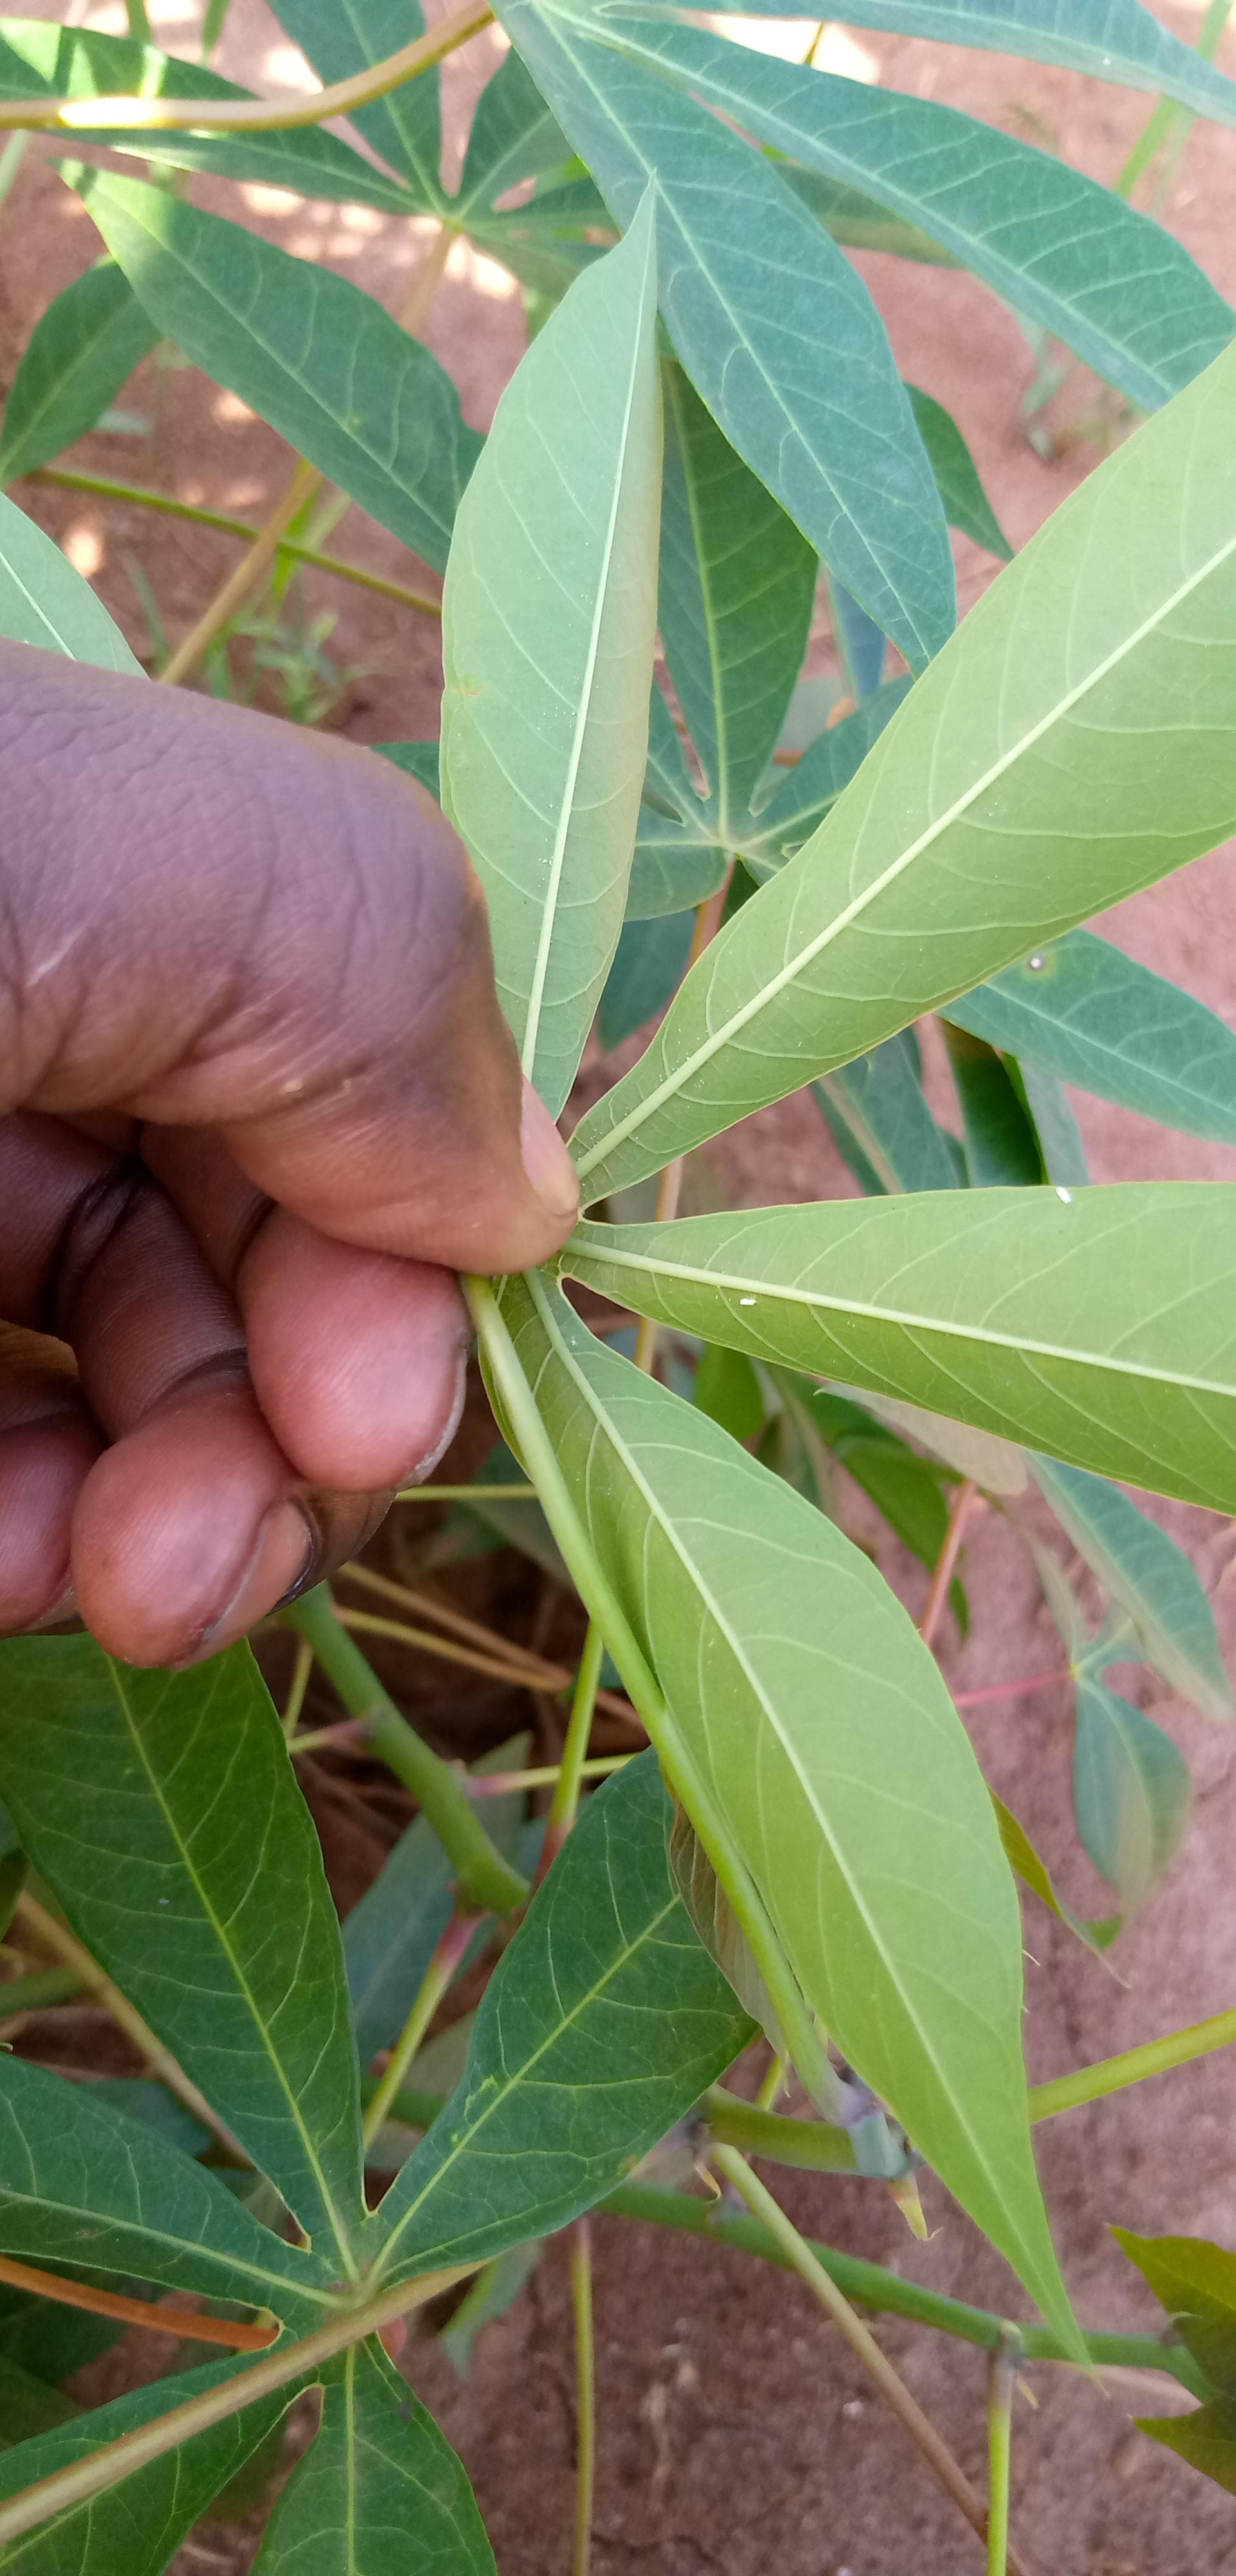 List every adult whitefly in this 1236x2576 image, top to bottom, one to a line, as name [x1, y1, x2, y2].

whitefly [1052, 1183, 1072, 1207]
whitefly [736, 1296, 758, 1307]